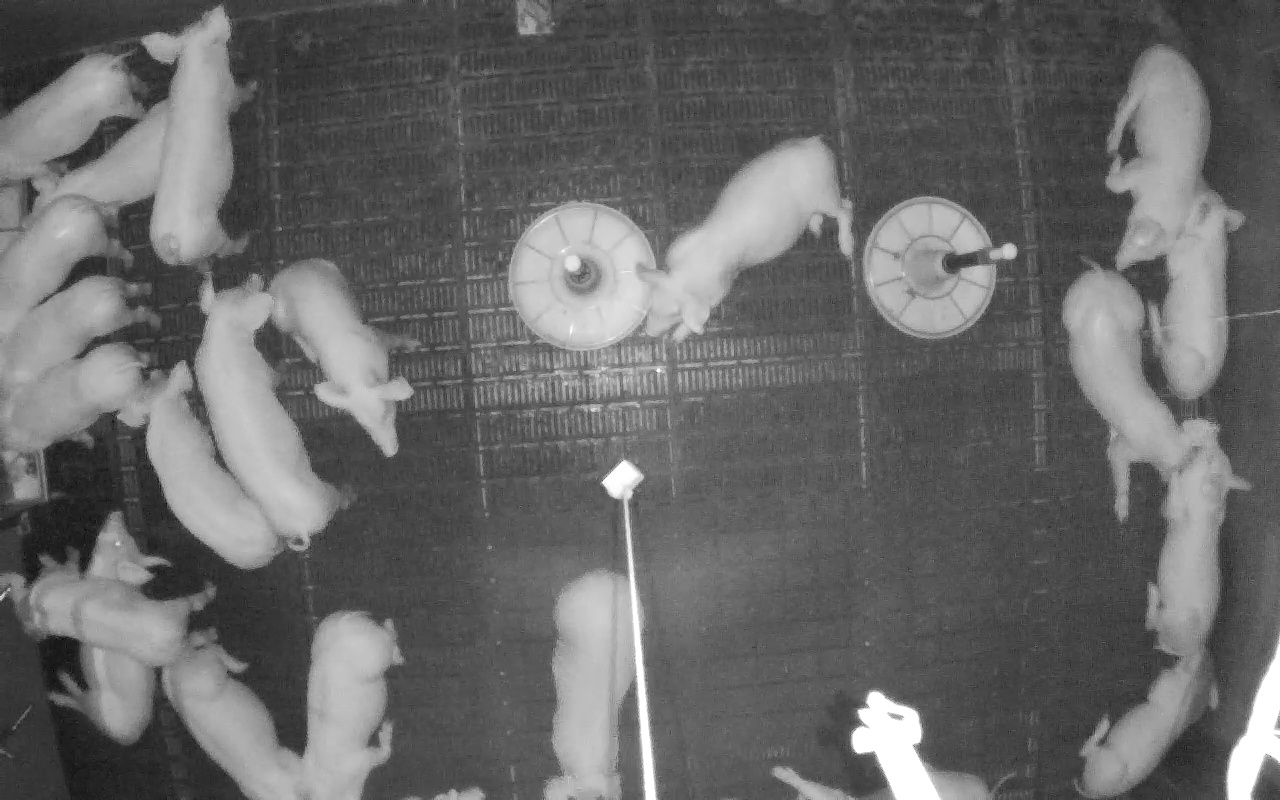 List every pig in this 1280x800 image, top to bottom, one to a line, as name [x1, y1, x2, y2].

pig [140, 2, 265, 269]
pig [1103, 41, 1211, 270]
pig [0, 49, 152, 186]
pig [19, 96, 174, 231]
pig [635, 133, 855, 346]
pig [1146, 171, 1245, 402]
pig [0, 195, 136, 343]
pig [1059, 255, 1220, 522]
pig [266, 256, 422, 460]
pig [192, 271, 358, 553]
pig [0, 273, 164, 403]
pig [0, 341, 161, 465]
pig [117, 358, 290, 570]
pig [1143, 440, 1255, 657]
pig [36, 511, 174, 748]
pig [0, 544, 221, 668]
pig [542, 570, 646, 800]
pig [293, 609, 408, 800]
pig [160, 644, 304, 799]
pig [1072, 647, 1221, 797]
pig [772, 765, 1017, 799]